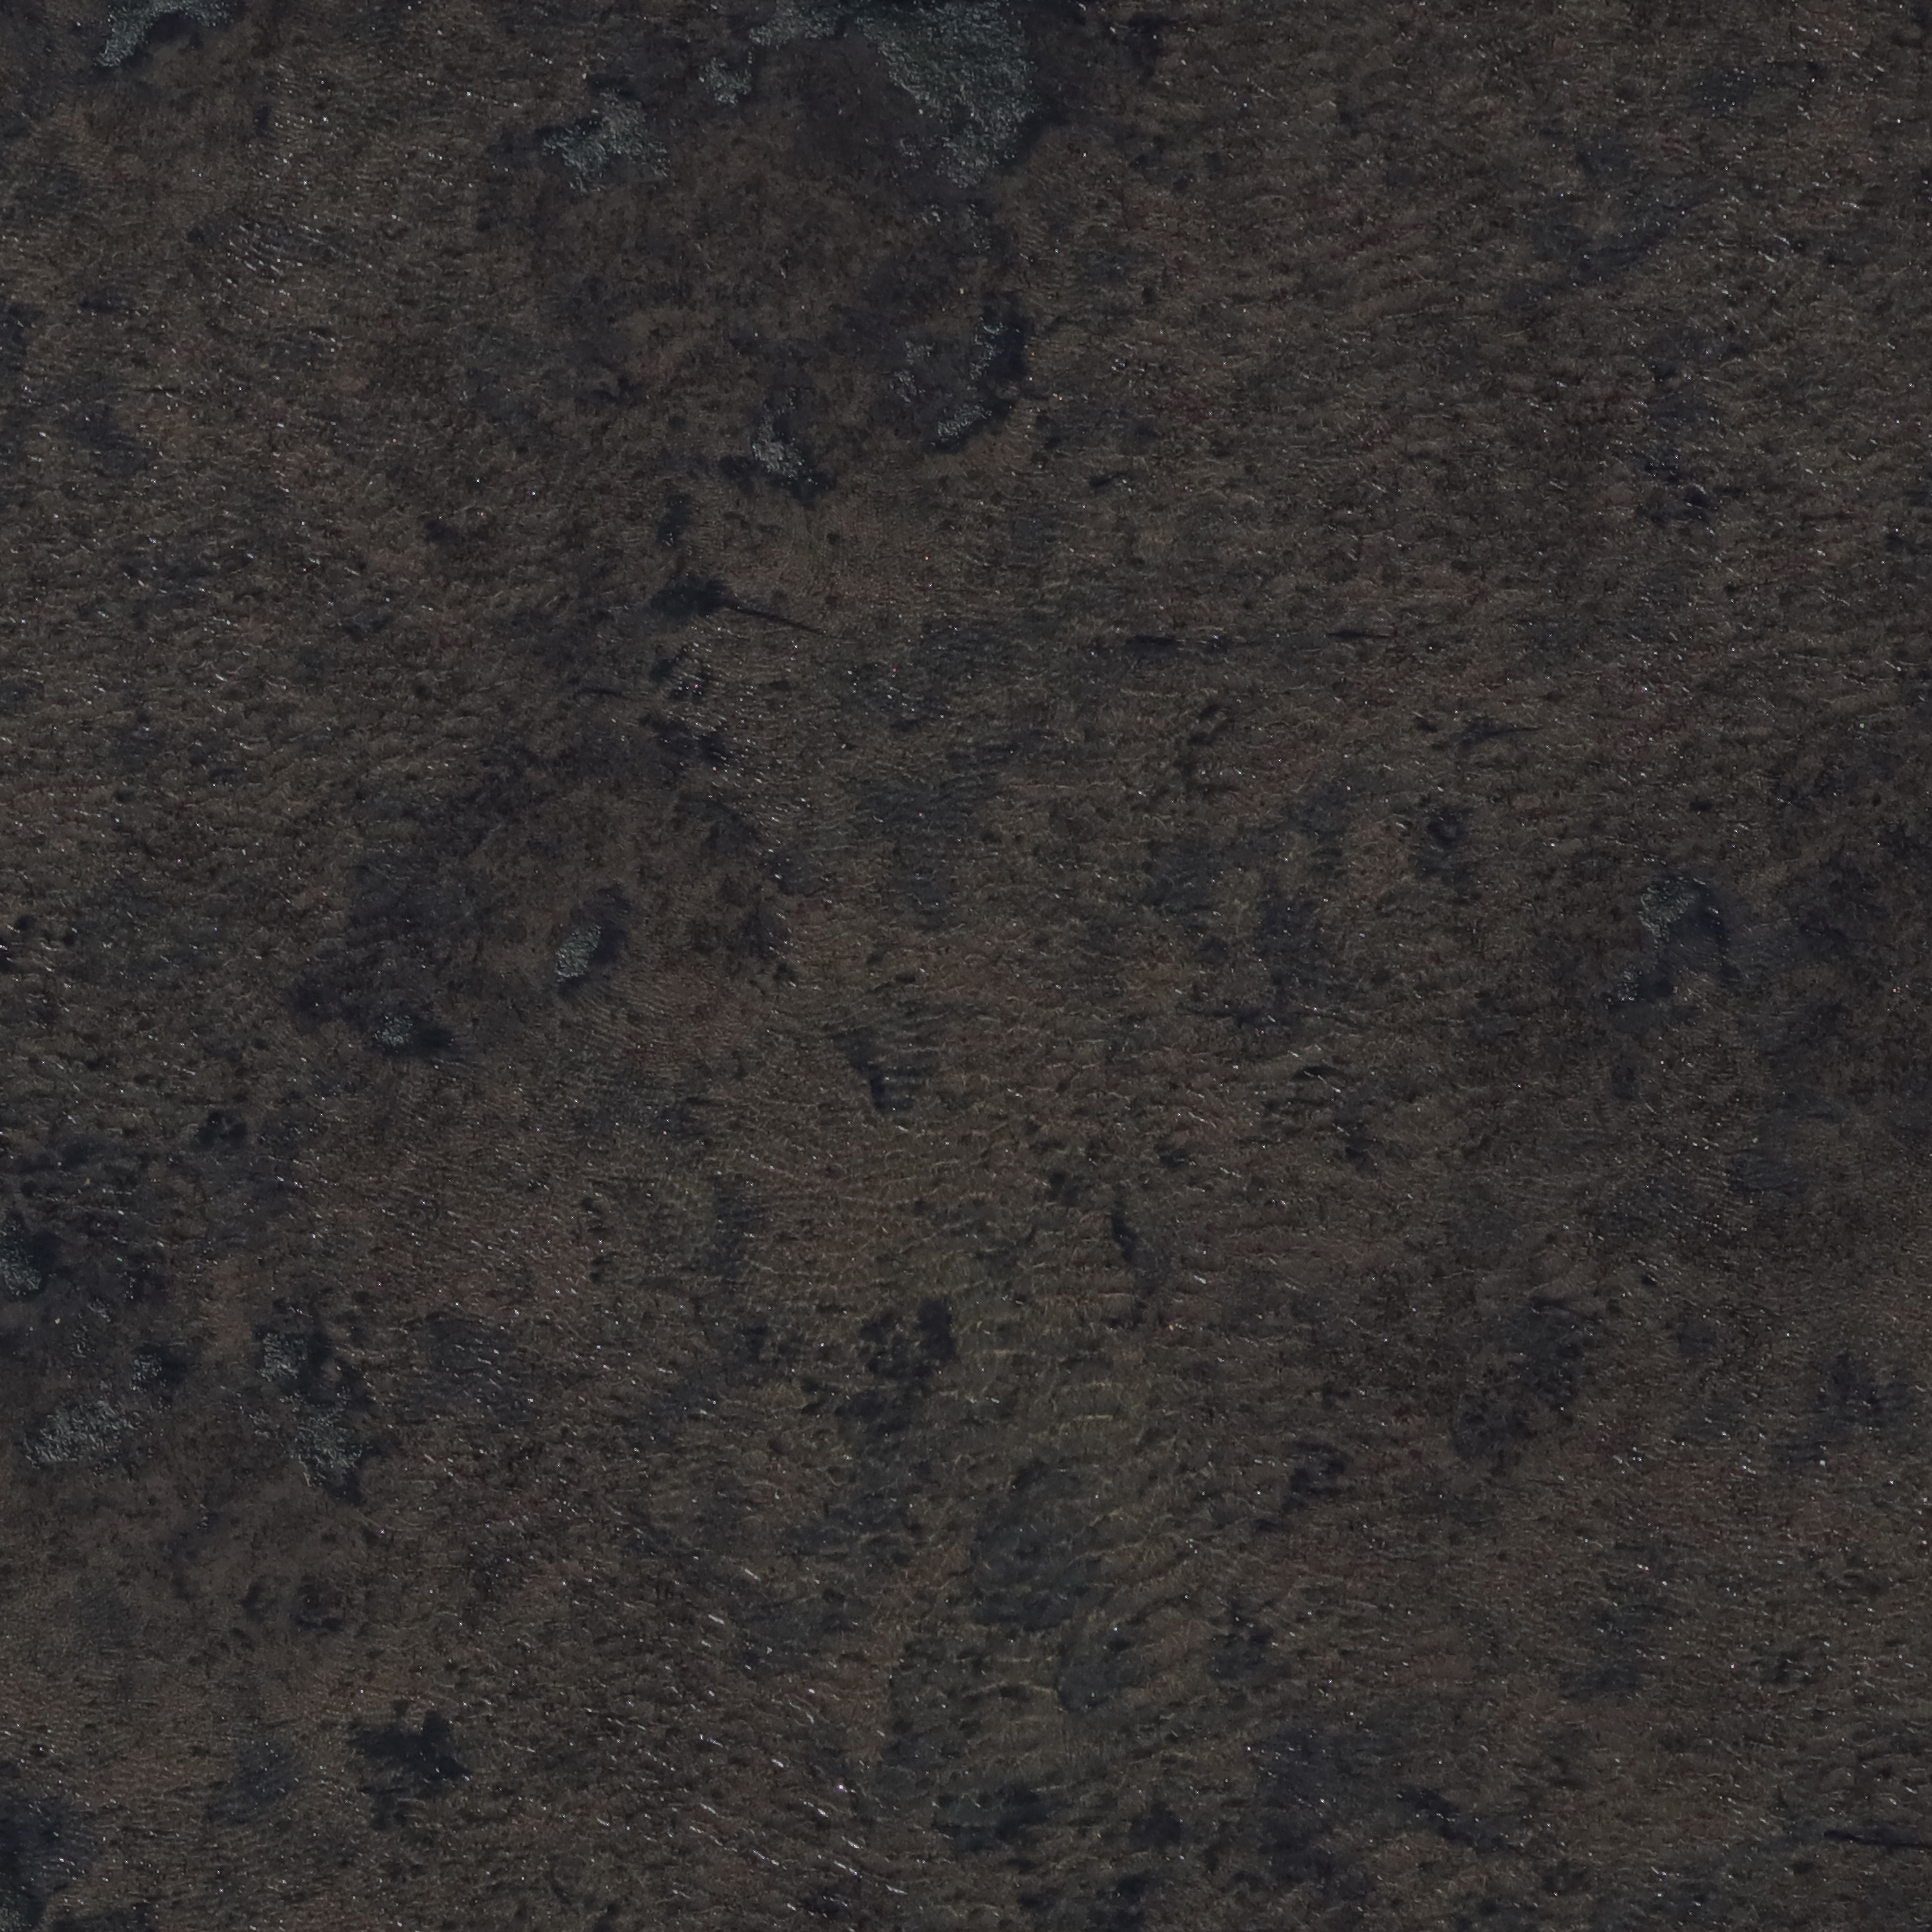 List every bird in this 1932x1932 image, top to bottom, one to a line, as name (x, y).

None